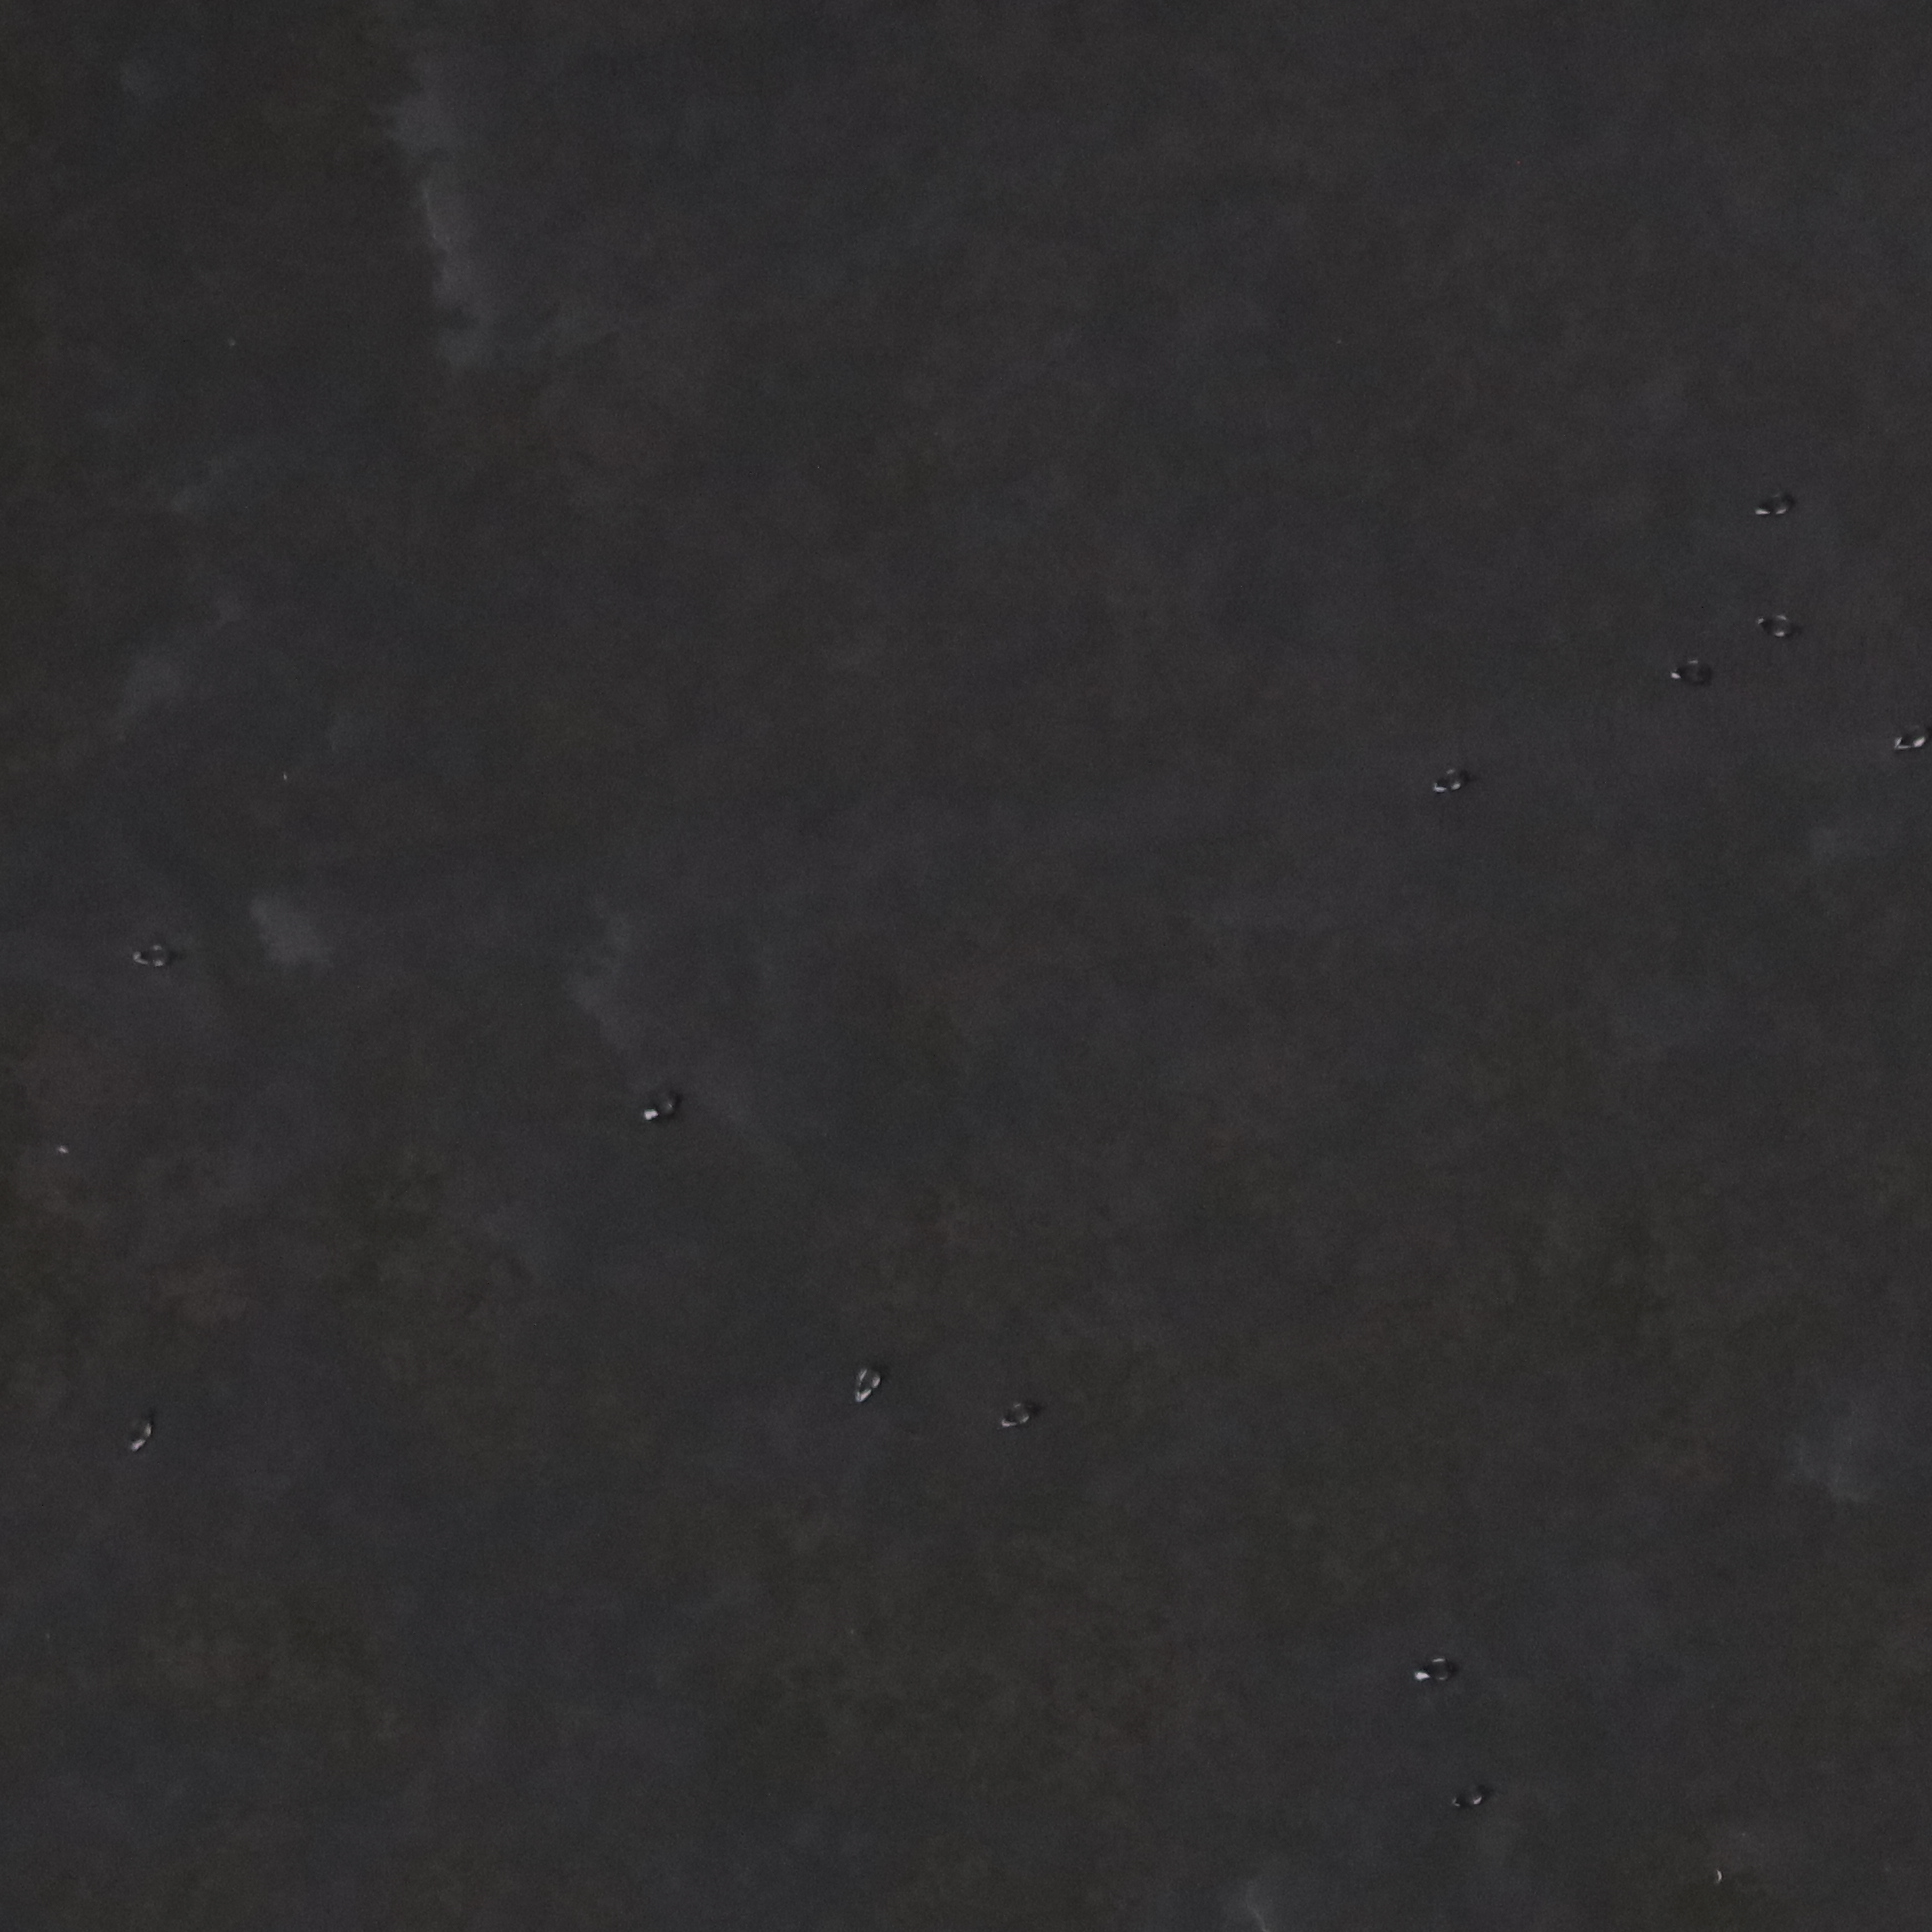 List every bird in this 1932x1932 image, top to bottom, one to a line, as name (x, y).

brant (1777, 505)
brant (1778, 625)
brant (1691, 674)
brant (1914, 738)
brant (1448, 784)
brant (155, 956)
brant (664, 1104)
brant (868, 1385)
brant (1016, 1417)
brant (141, 1433)
brant (1436, 1672)
brant (1470, 1797)